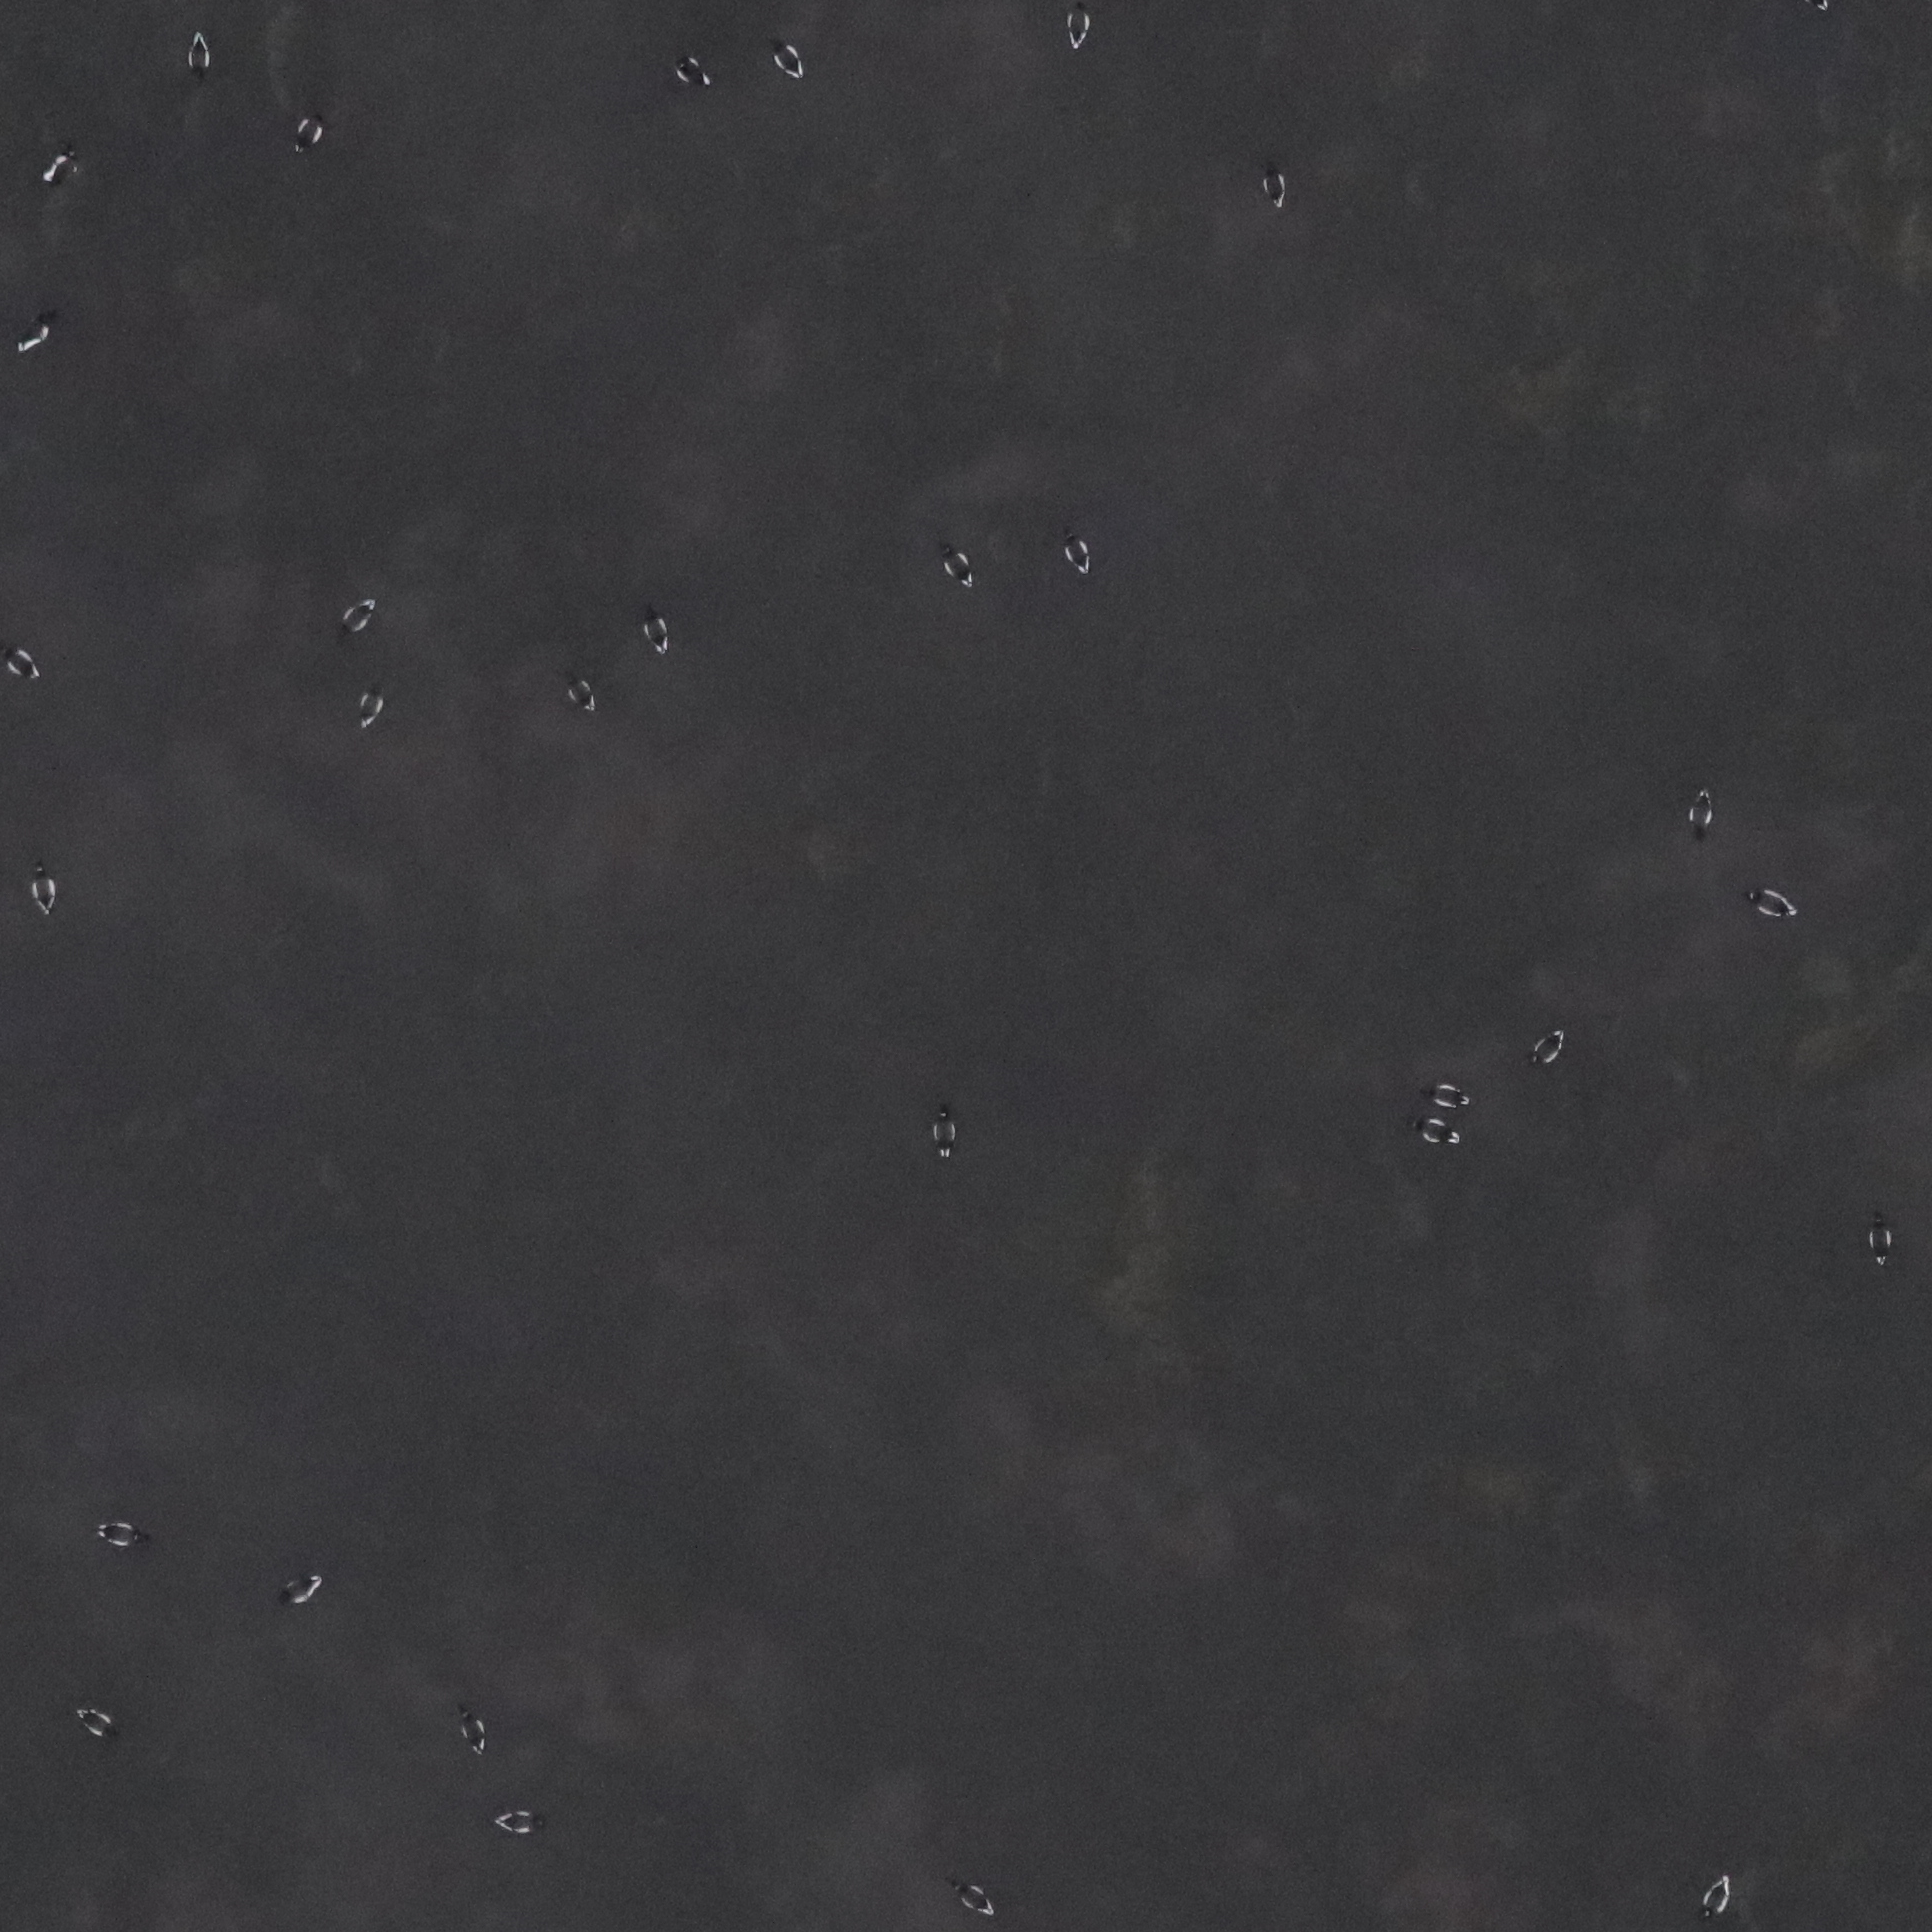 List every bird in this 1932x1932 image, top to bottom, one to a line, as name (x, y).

brant (1080, 25)
brant (199, 56)
brant (788, 60)
brant (693, 73)
brant (309, 132)
brant (63, 167)
brant (1276, 189)
brant (35, 335)
brant (1078, 553)
brant (958, 566)
brant (357, 618)
brant (656, 633)
brant (22, 663)
brant (581, 694)
brant (371, 705)
brant (1702, 813)
brant (44, 891)
brant (1772, 903)
brant (1546, 1048)
brant (1448, 1097)
brant (1440, 1132)
brant (944, 1133)
brant (1880, 1241)
brant (122, 1535)
brant (301, 1590)
brant (96, 1723)
brant (473, 1732)
brant (520, 1822)
brant (1716, 1897)
brant (974, 1898)